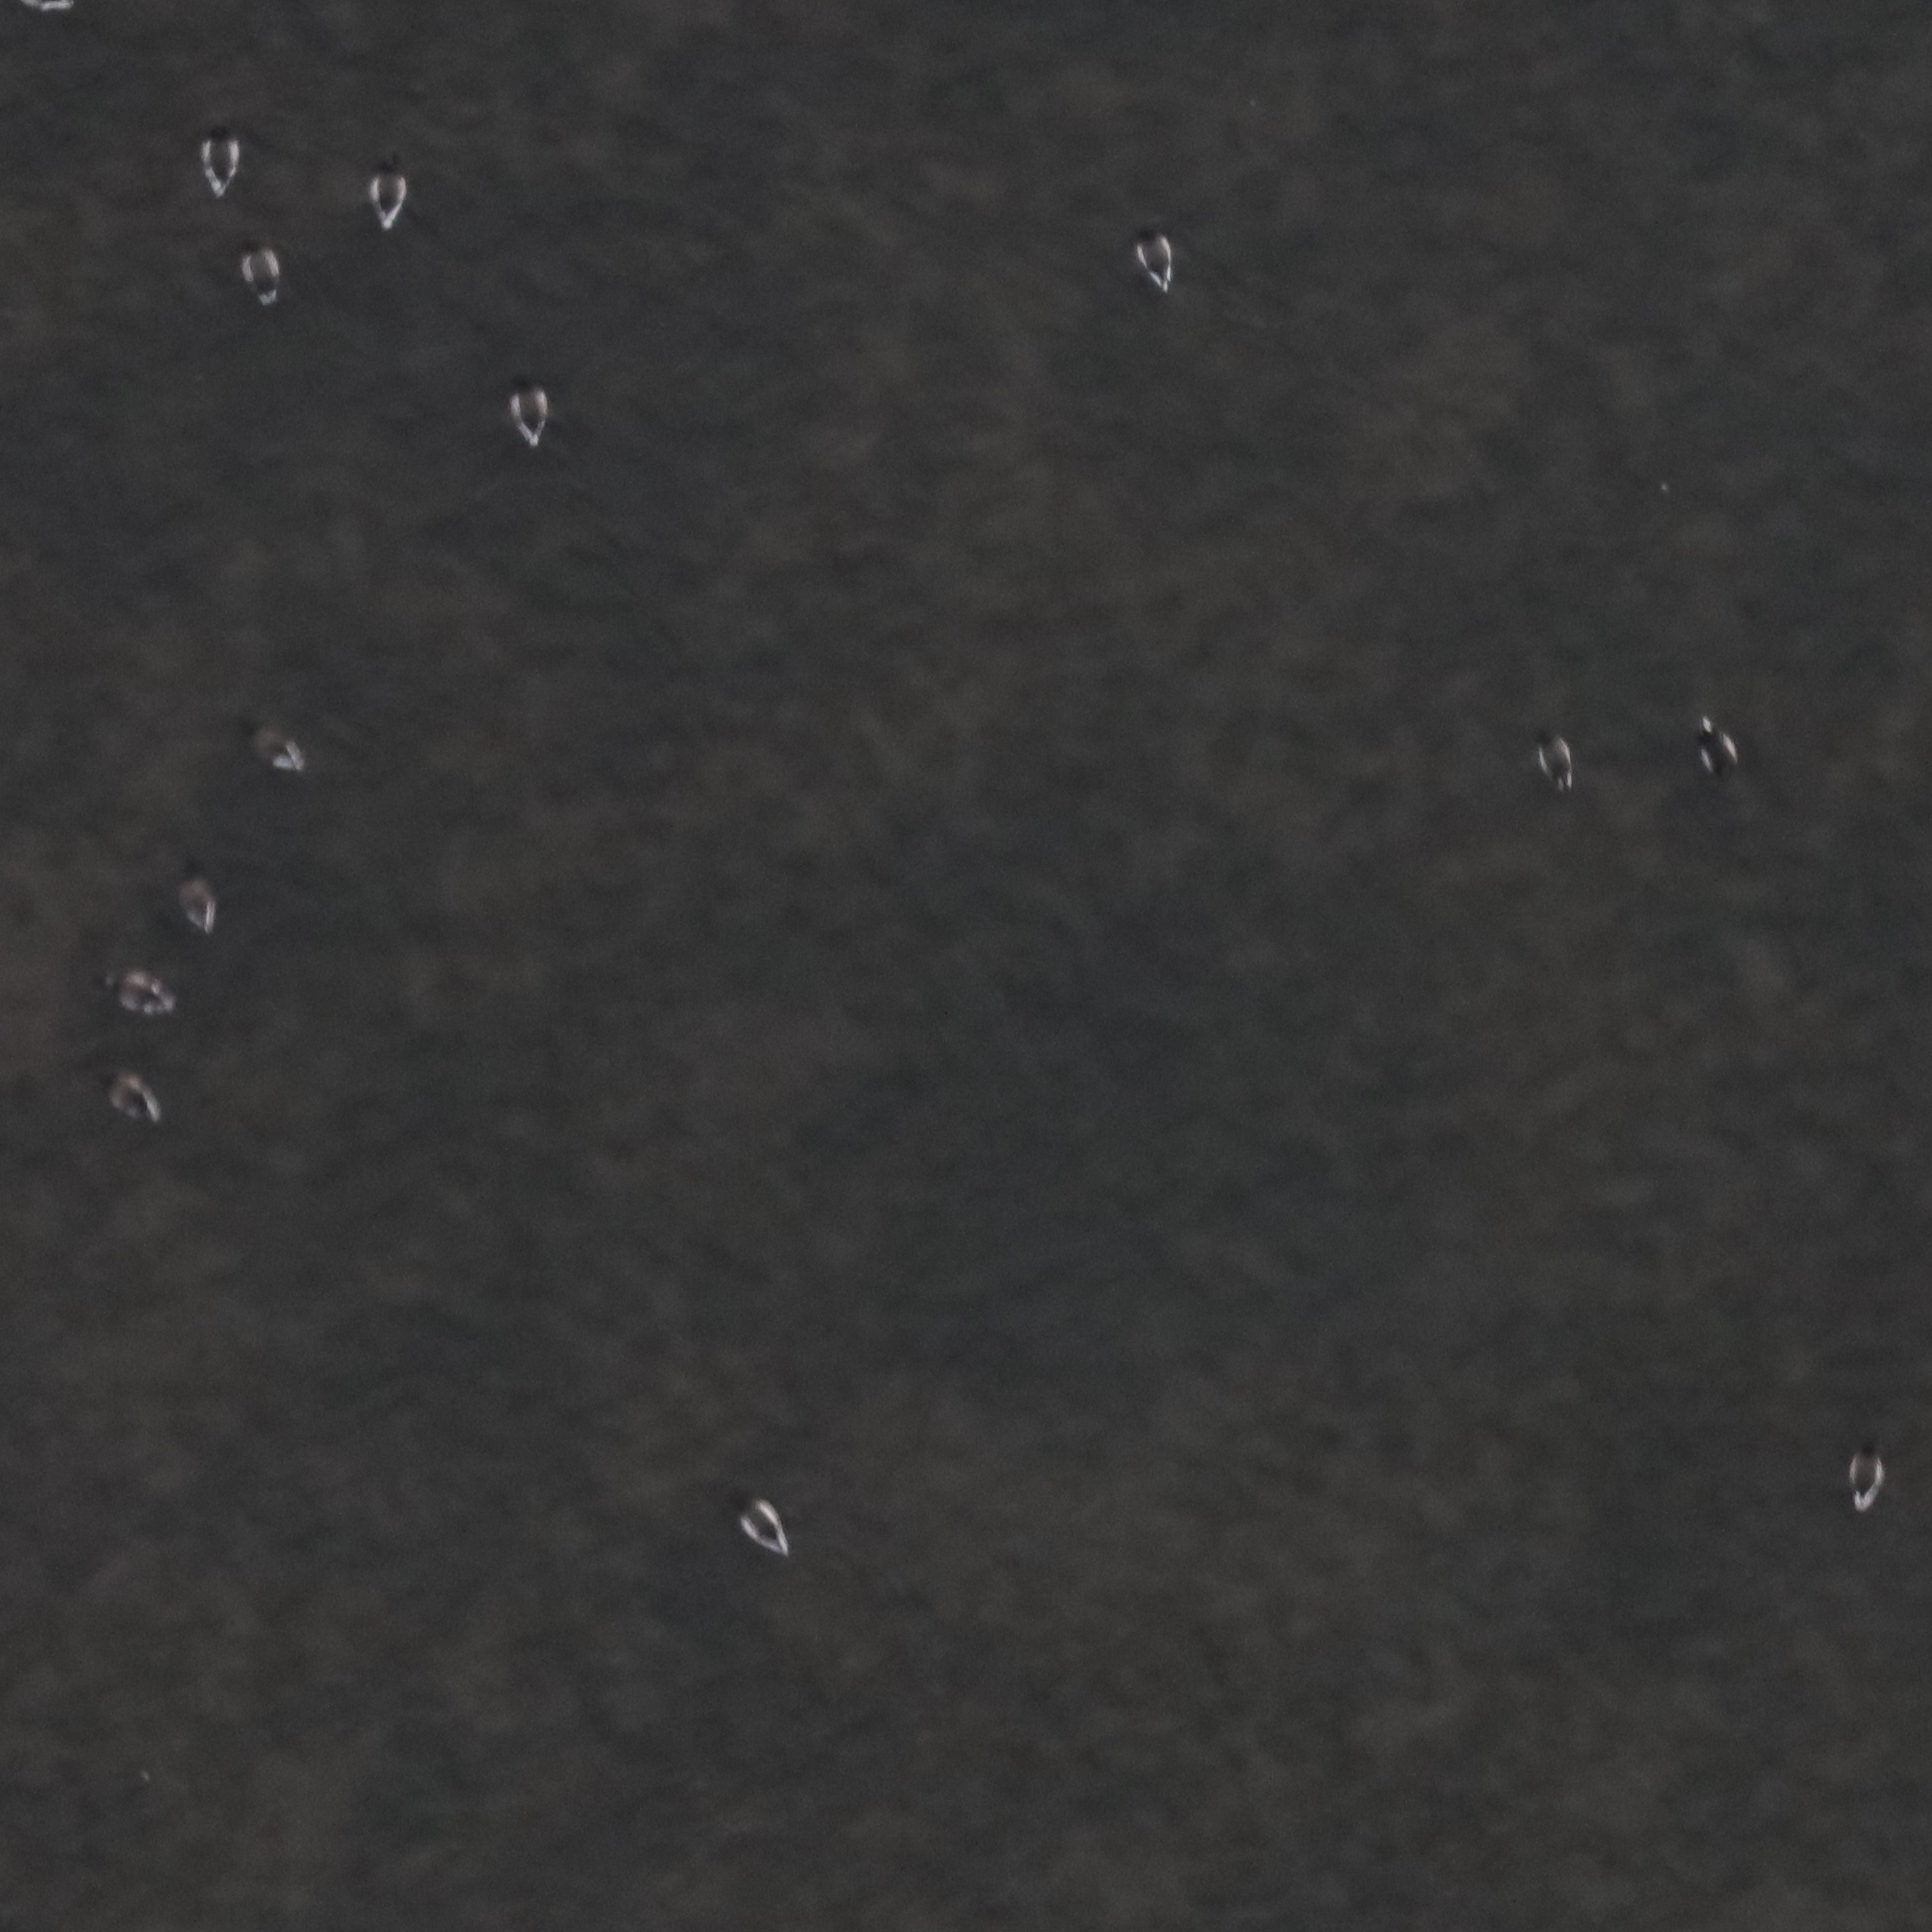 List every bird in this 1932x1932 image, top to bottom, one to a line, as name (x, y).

brant (220, 159)
brant (386, 191)
brant (1154, 256)
brant (260, 270)
brant (529, 409)
brant (267, 744)
brant (1717, 749)
brant (1556, 757)
brant (198, 902)
brant (138, 993)
brant (132, 1093)
brant (1866, 1475)
brant (760, 1524)